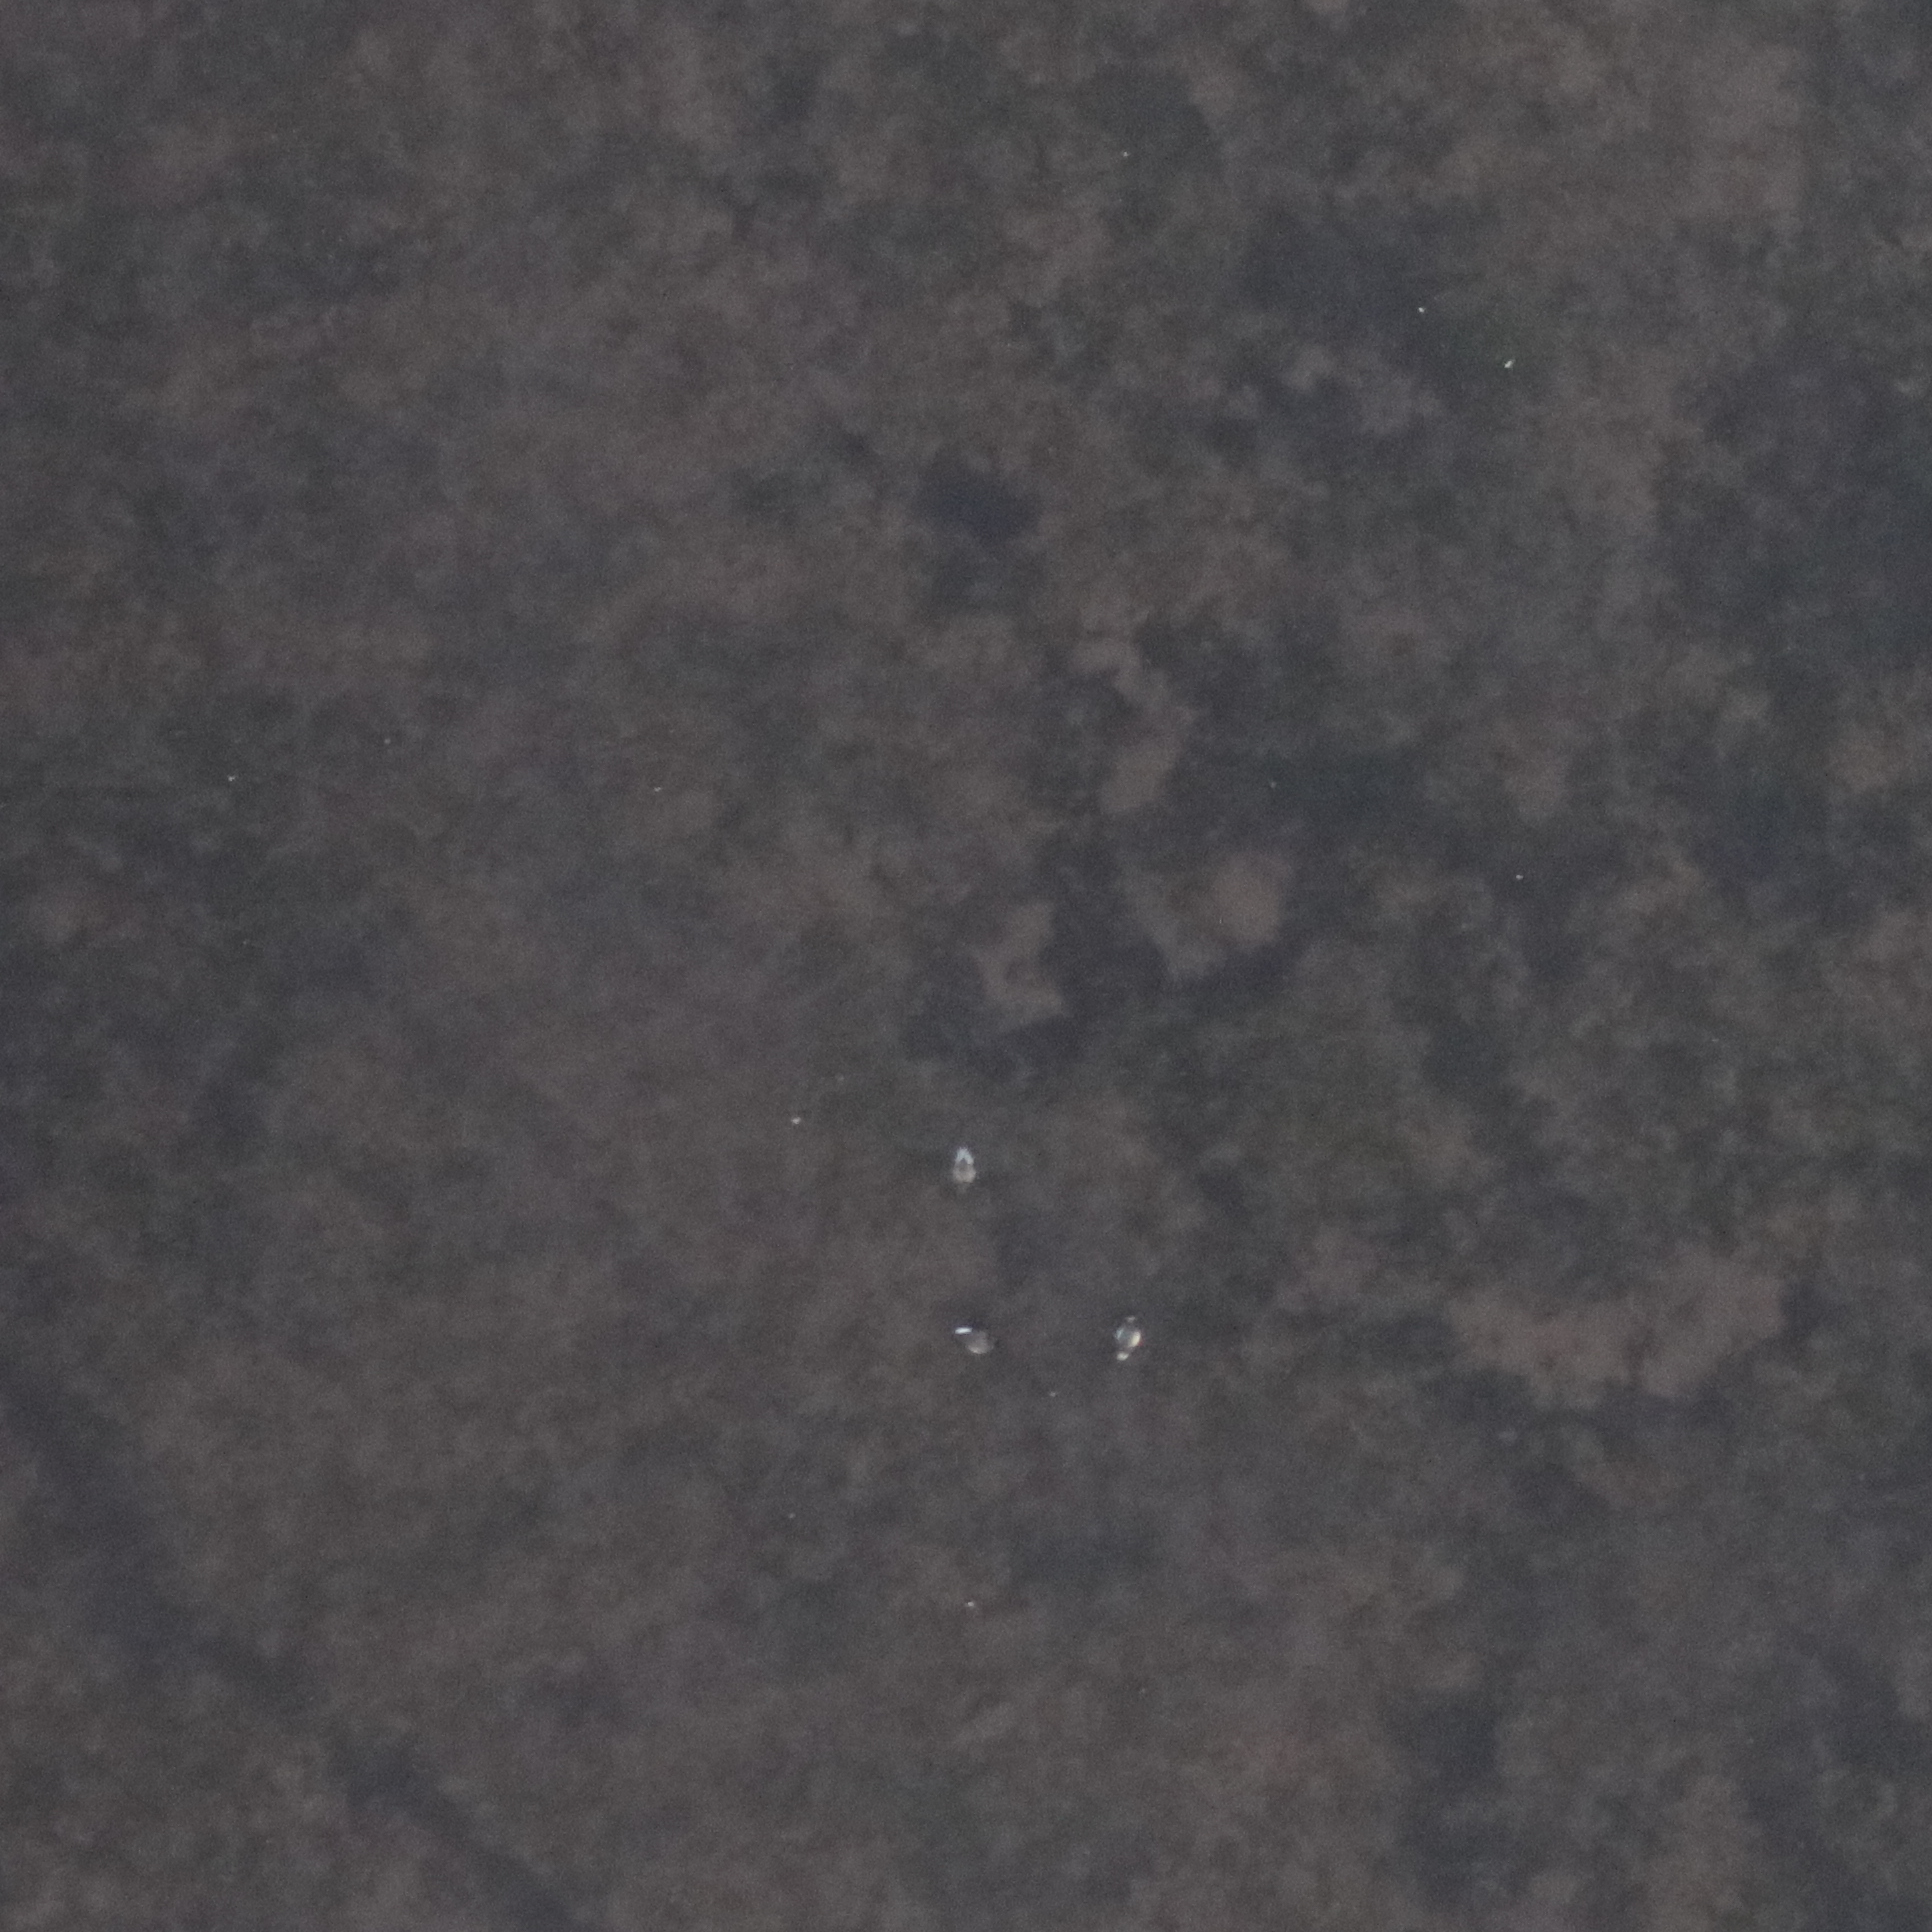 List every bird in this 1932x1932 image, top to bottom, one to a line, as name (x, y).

brant (959, 1172)
brant (1128, 1337)
brant (973, 1339)